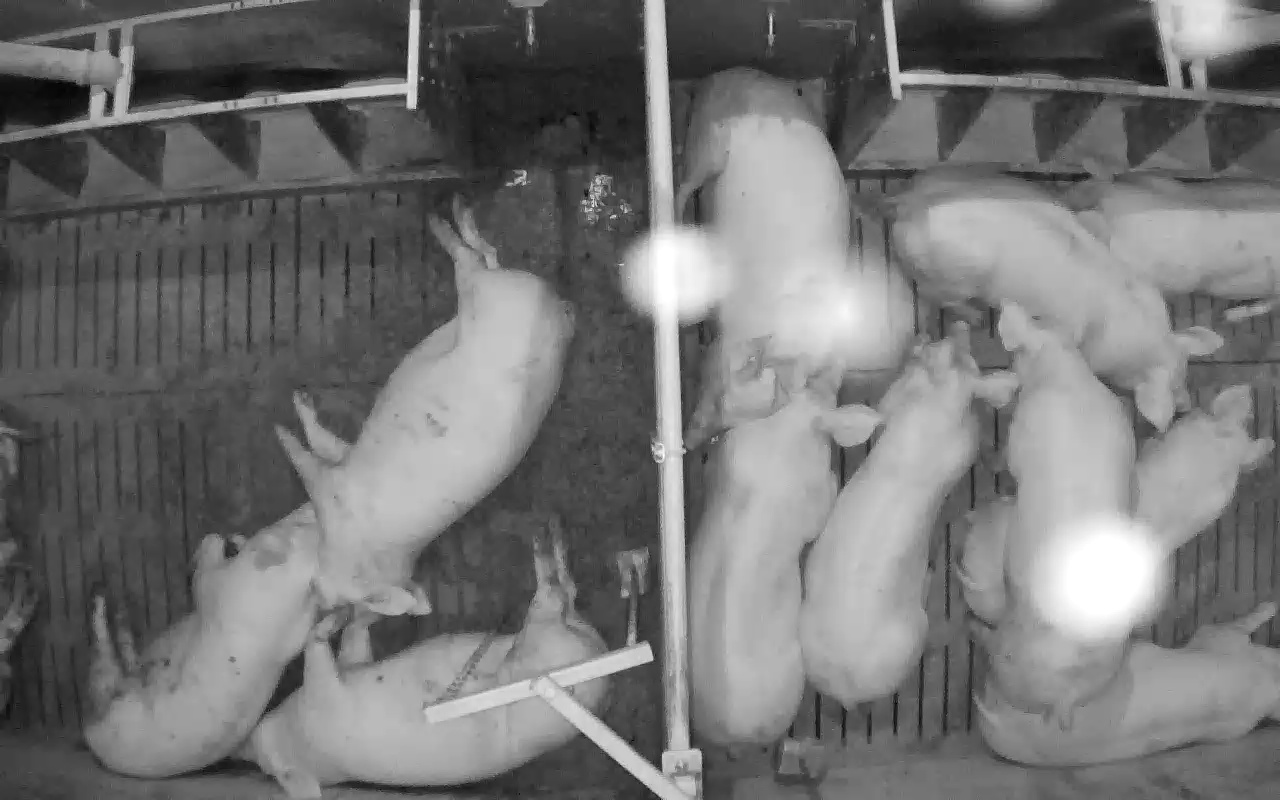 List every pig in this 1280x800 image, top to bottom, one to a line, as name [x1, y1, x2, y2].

pig [674, 65, 852, 451]
pig [1048, 159, 1279, 321]
pig [879, 167, 1227, 433]
pig [274, 192, 576, 615]
pig [968, 299, 1137, 732]
pig [798, 321, 1020, 713]
pig [686, 359, 886, 748]
pig [952, 385, 1276, 626]
pig [80, 499, 323, 779]
pig [230, 516, 611, 794]
pig [968, 601, 1280, 765]